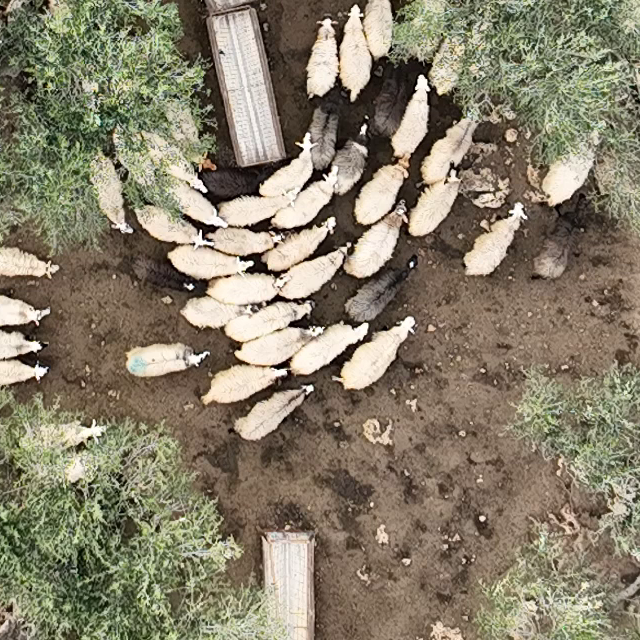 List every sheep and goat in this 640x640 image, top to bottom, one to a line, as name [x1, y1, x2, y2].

sheep [364, 0, 394, 61]
sheep [400, 0, 461, 54]
sheep [340, 2, 371, 102]
sheep [428, 15, 465, 97]
sheep [306, 17, 338, 97]
sheep [372, 63, 407, 137]
sheep [392, 73, 433, 160]
sheep [308, 86, 344, 173]
sheep [162, 98, 216, 169]
sheep [418, 110, 479, 181]
sheep [331, 114, 369, 194]
sheep [538, 120, 605, 204]
sheep [116, 122, 159, 195]
sheep [139, 130, 208, 196]
sheep [258, 131, 312, 197]
sheep [89, 147, 133, 233]
sheep [351, 151, 411, 227]
sheep [269, 165, 338, 229]
sheep [407, 166, 461, 233]
sheep [159, 176, 228, 227]
sheep [219, 185, 301, 226]
sheep [530, 193, 586, 278]
sheep [343, 199, 407, 280]
sheep [463, 199, 525, 277]
sheep [134, 202, 215, 249]
sheep [261, 217, 336, 269]
sheep [208, 227, 222, 231]
sheep [207, 228, 289, 258]
sheep [273, 243, 352, 299]
sheep [165, 245, 256, 279]
sheep [0, 247, 60, 281]
sheep [131, 253, 195, 292]
sheep [342, 255, 417, 324]
sheep [207, 273, 291, 307]
sheep [0, 295, 52, 327]
sheep [179, 297, 267, 328]
sheep [224, 298, 313, 344]
sheep [336, 315, 414, 391]
sheep [290, 321, 368, 374]
sheep [233, 324, 325, 366]
sheep [0, 329, 48, 358]
sheep [124, 344, 209, 378]
sheep [0, 359, 49, 387]
sheep [199, 366, 287, 405]
sheep [233, 385, 313, 441]
sheep [17, 418, 105, 454]
sheep [46, 451, 97, 486]